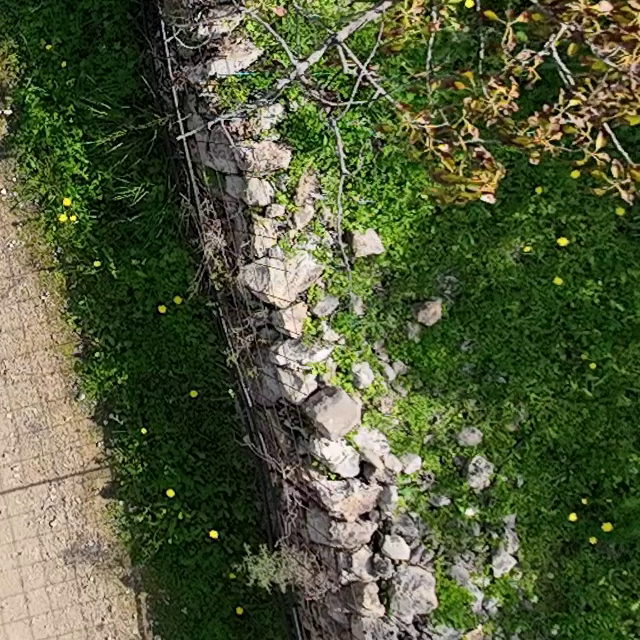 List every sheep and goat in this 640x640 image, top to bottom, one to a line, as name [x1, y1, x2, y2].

None